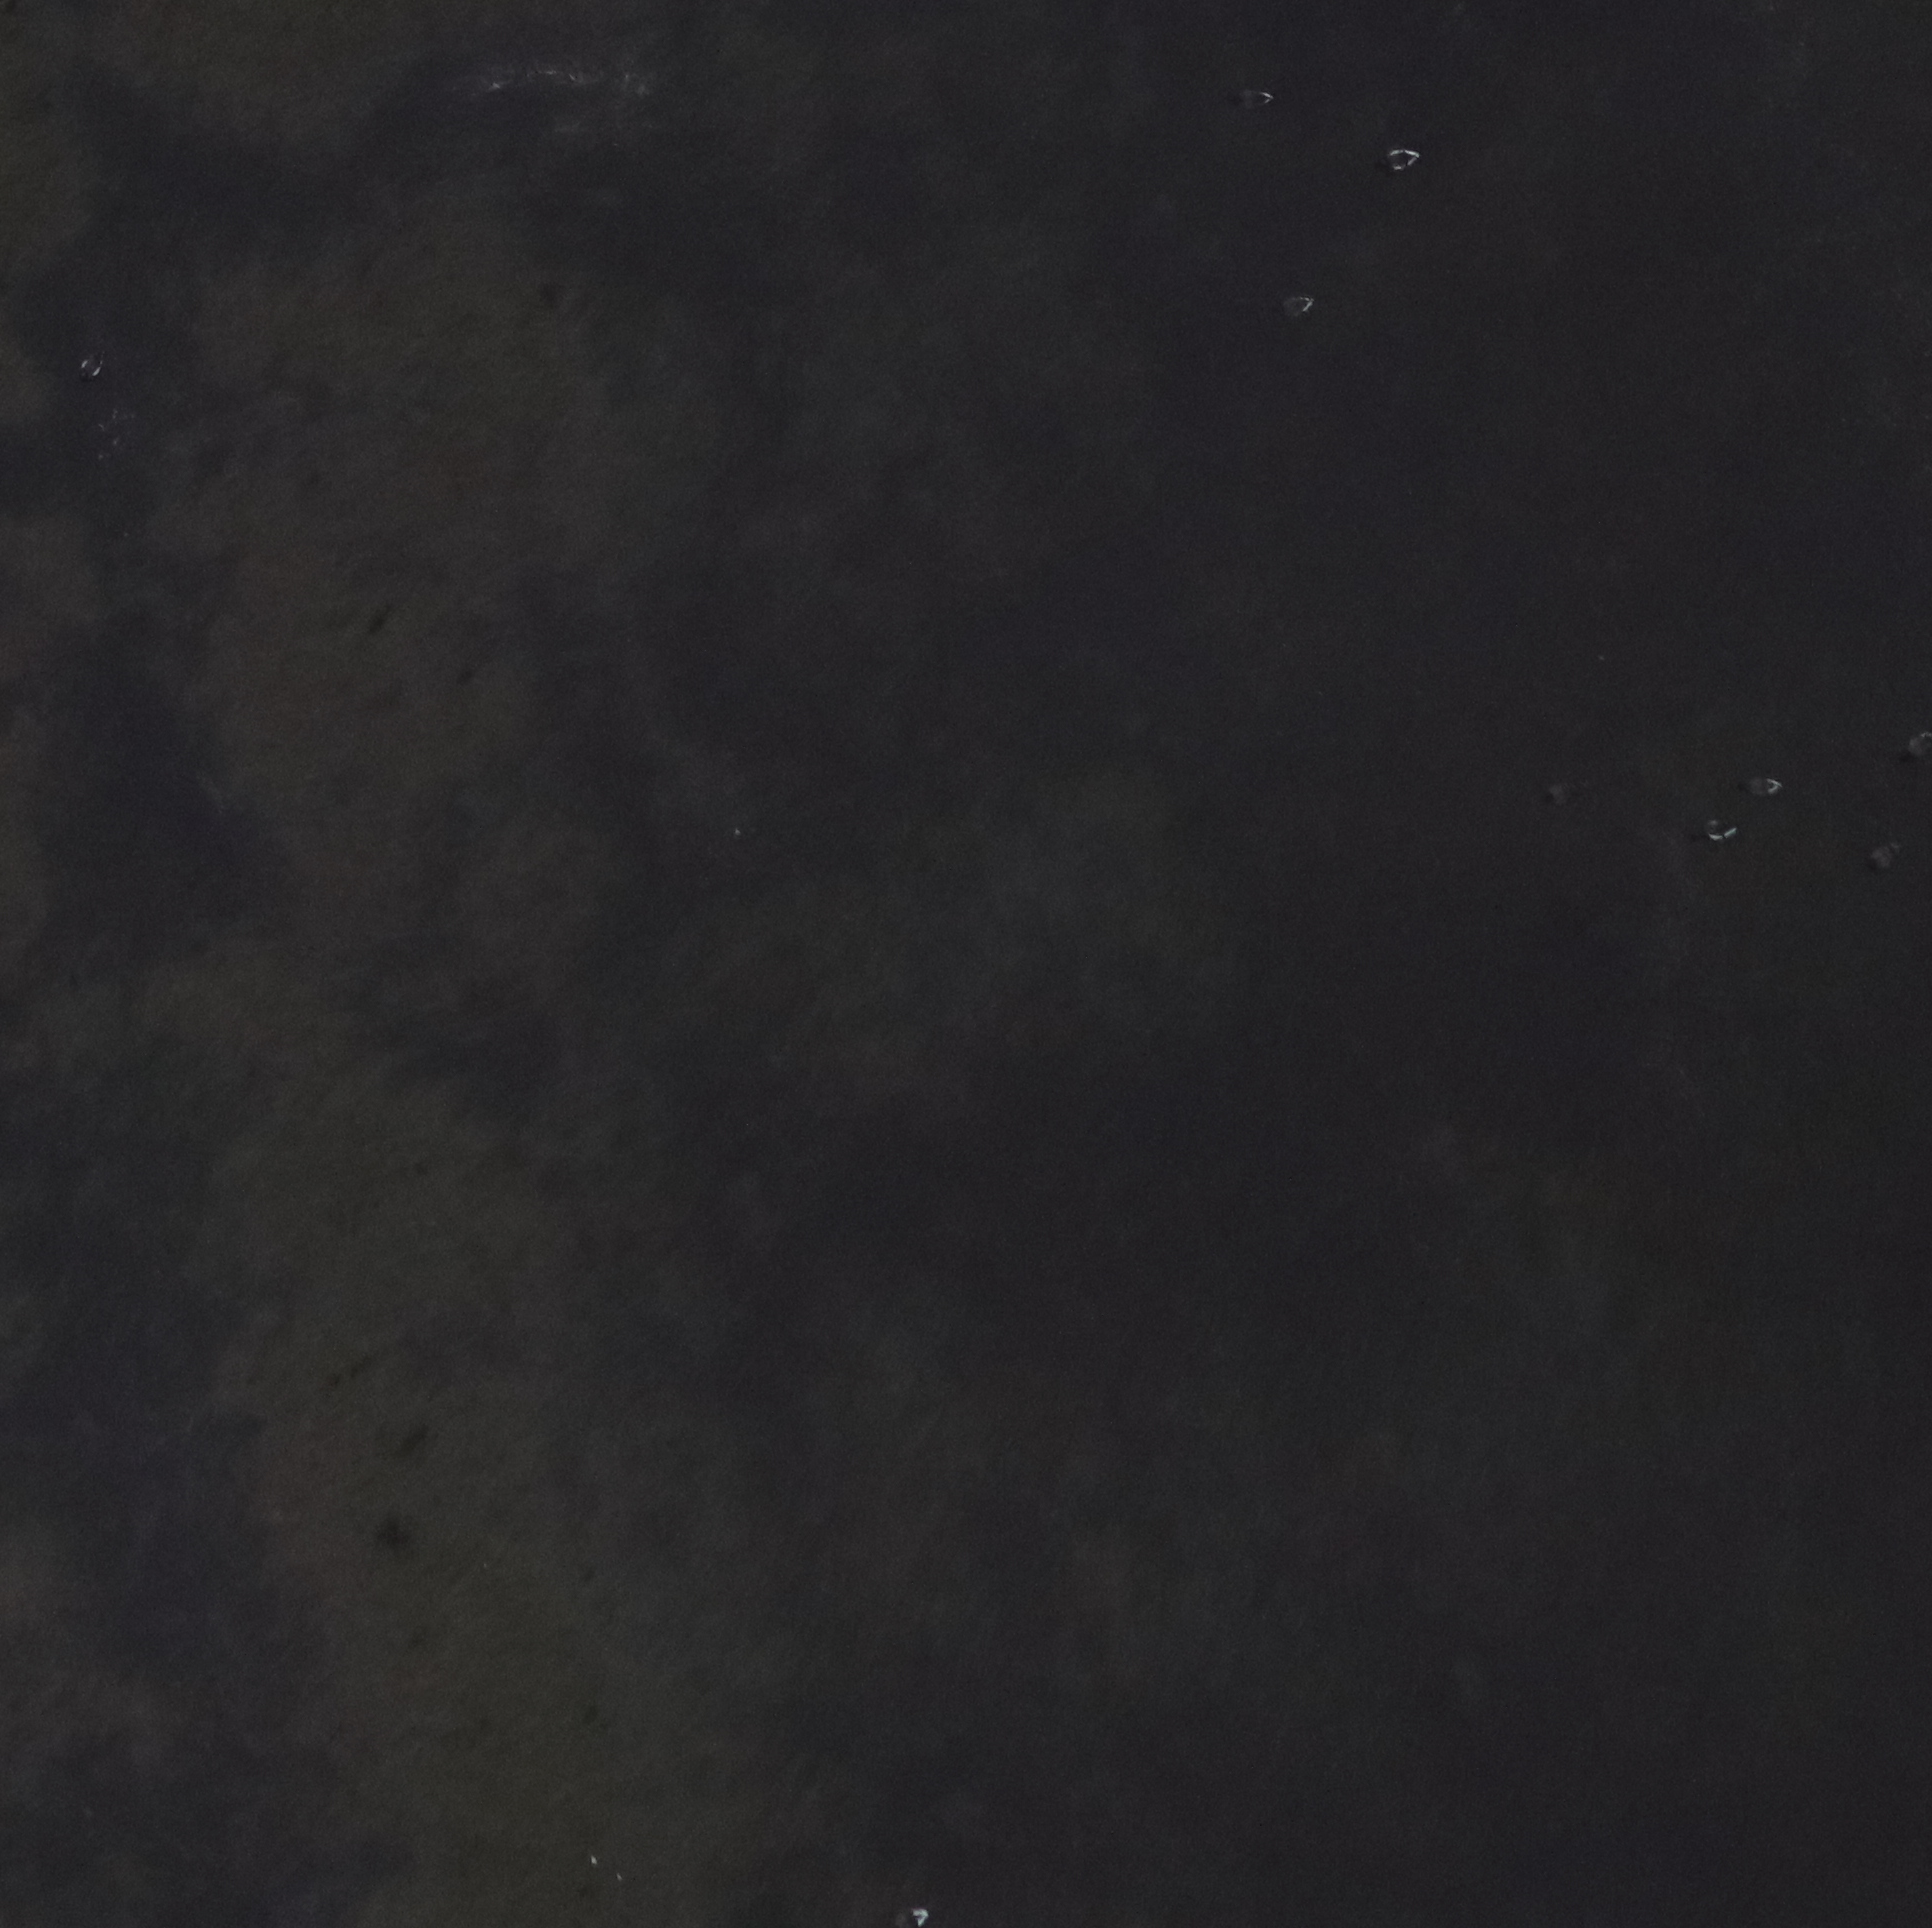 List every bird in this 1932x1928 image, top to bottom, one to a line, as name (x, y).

brant (1254, 98)
brant (1398, 159)
brant (1298, 305)
brant (91, 366)
brant (1920, 745)
brant (1759, 787)
brant (1558, 794)
brant (1714, 827)
brant (1881, 858)
brant (906, 1920)